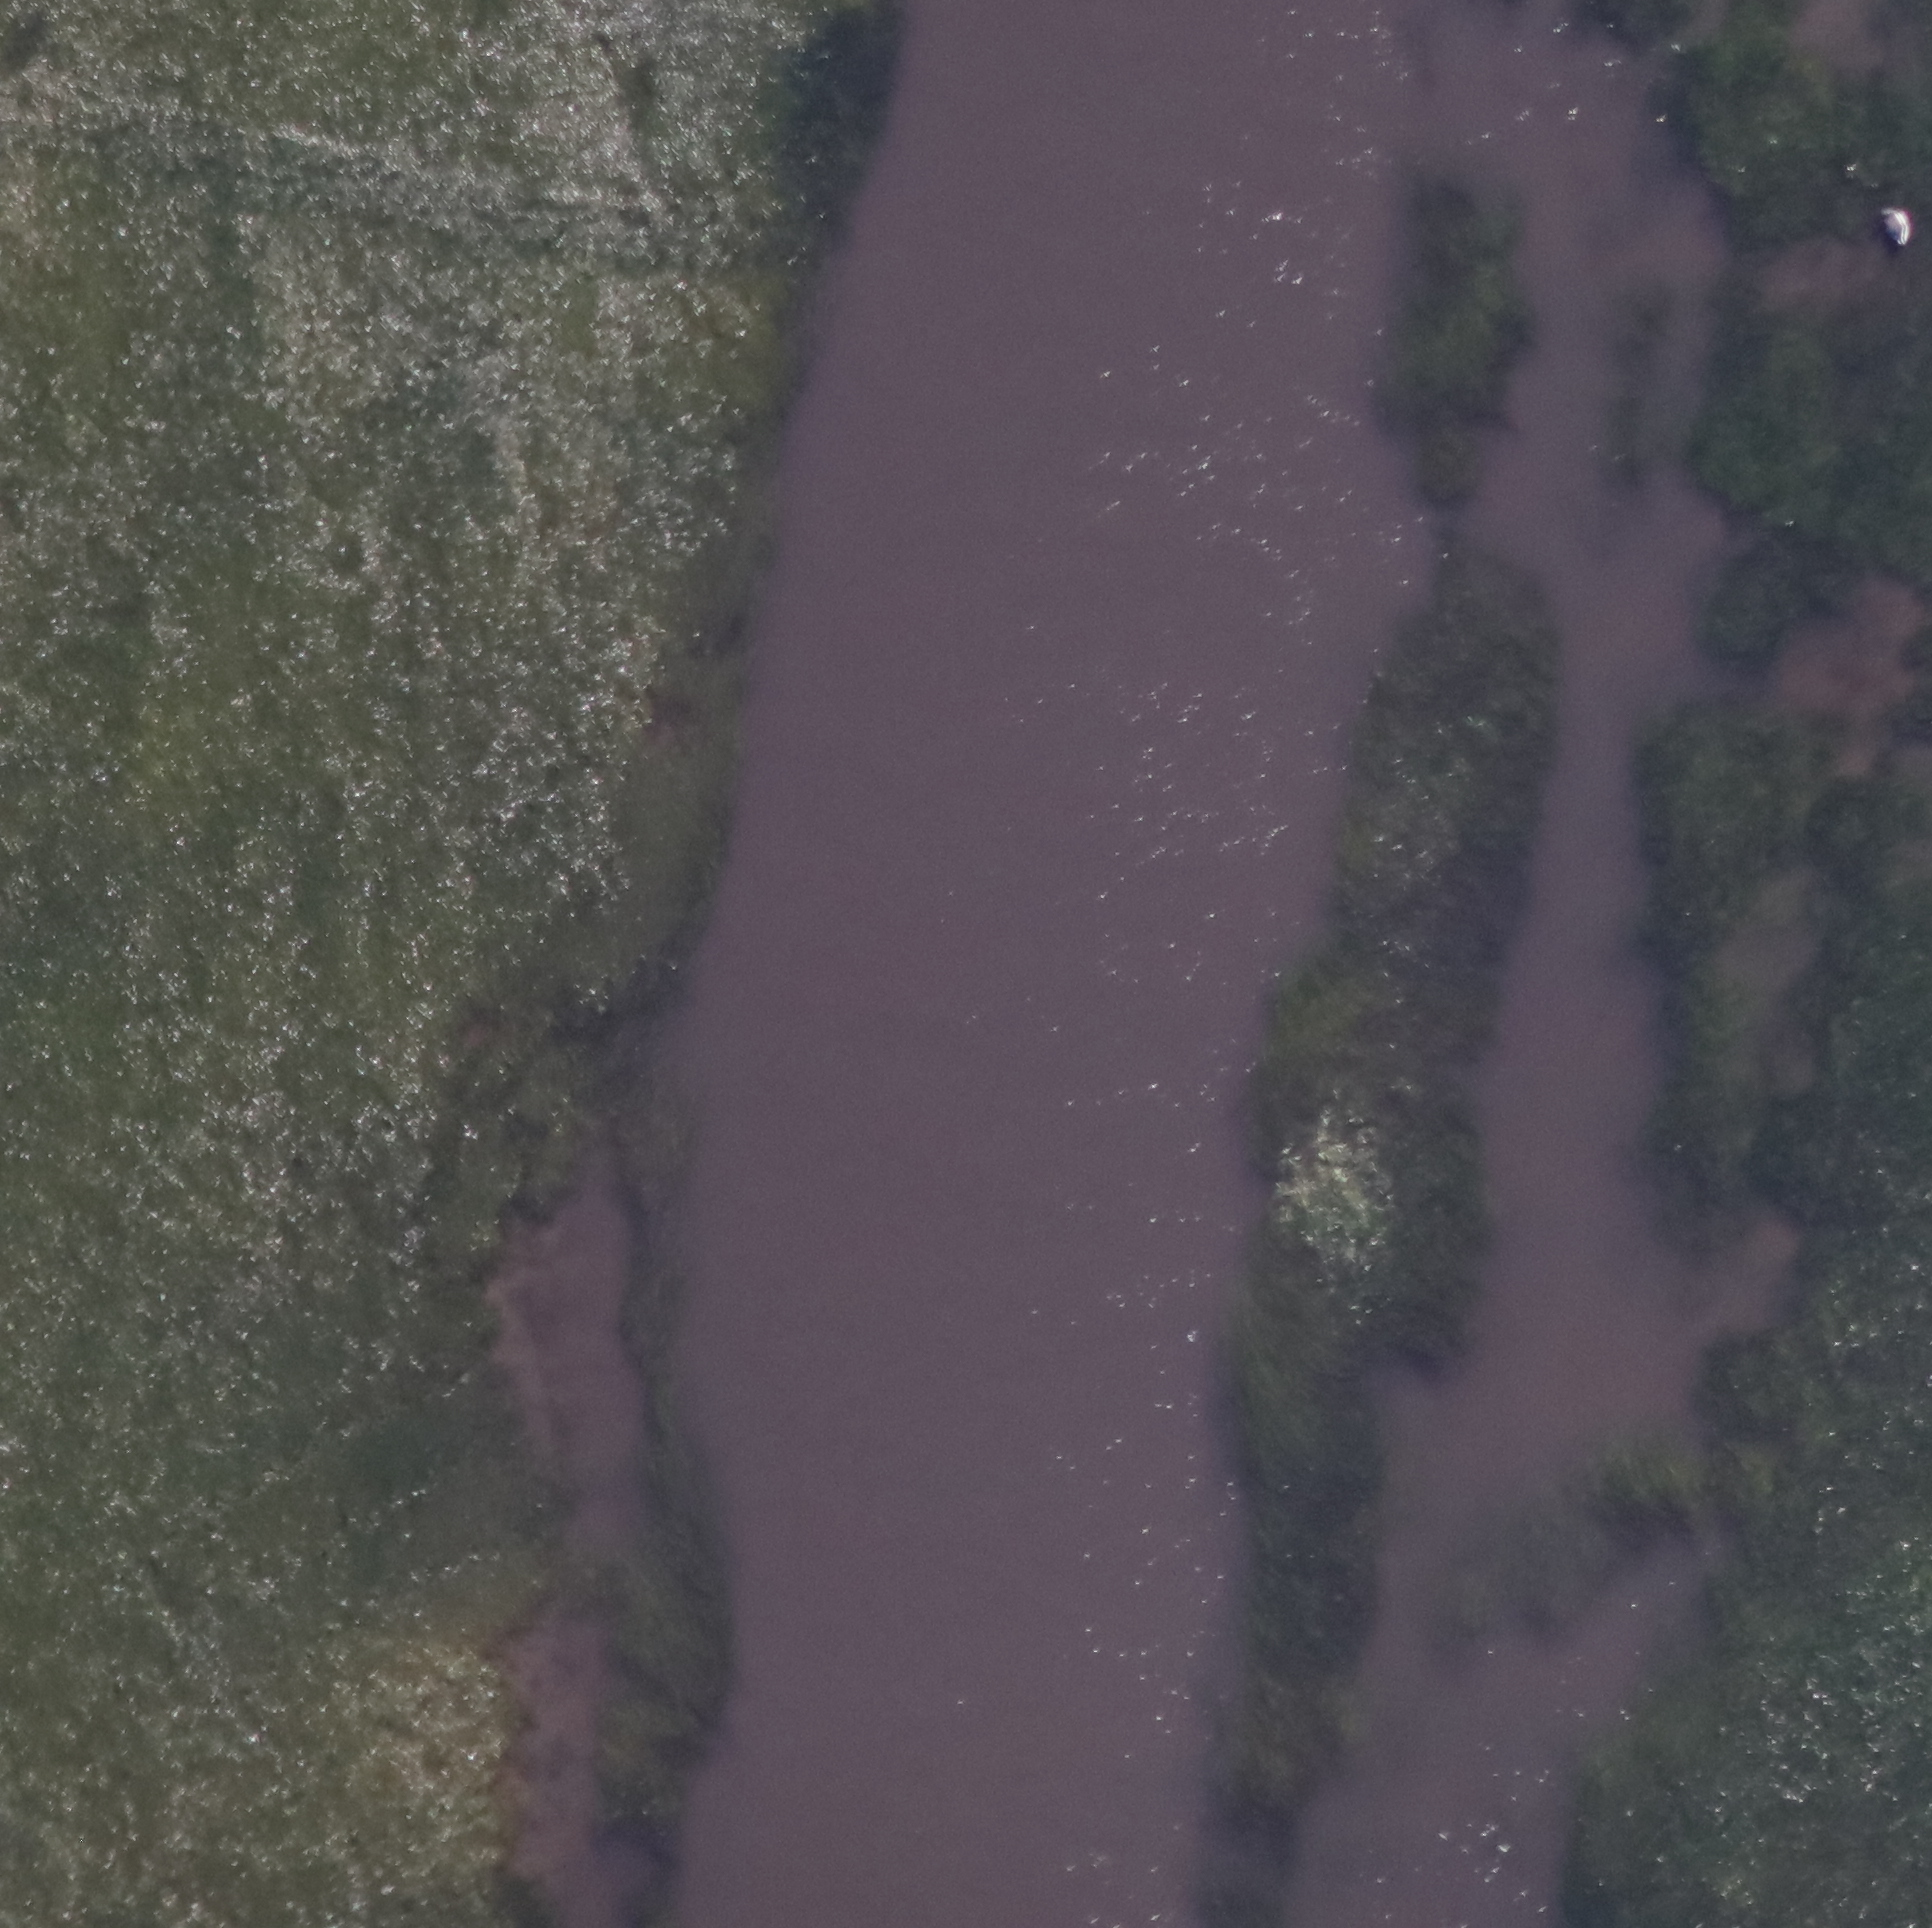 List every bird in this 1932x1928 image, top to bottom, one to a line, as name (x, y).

brant (1898, 226)